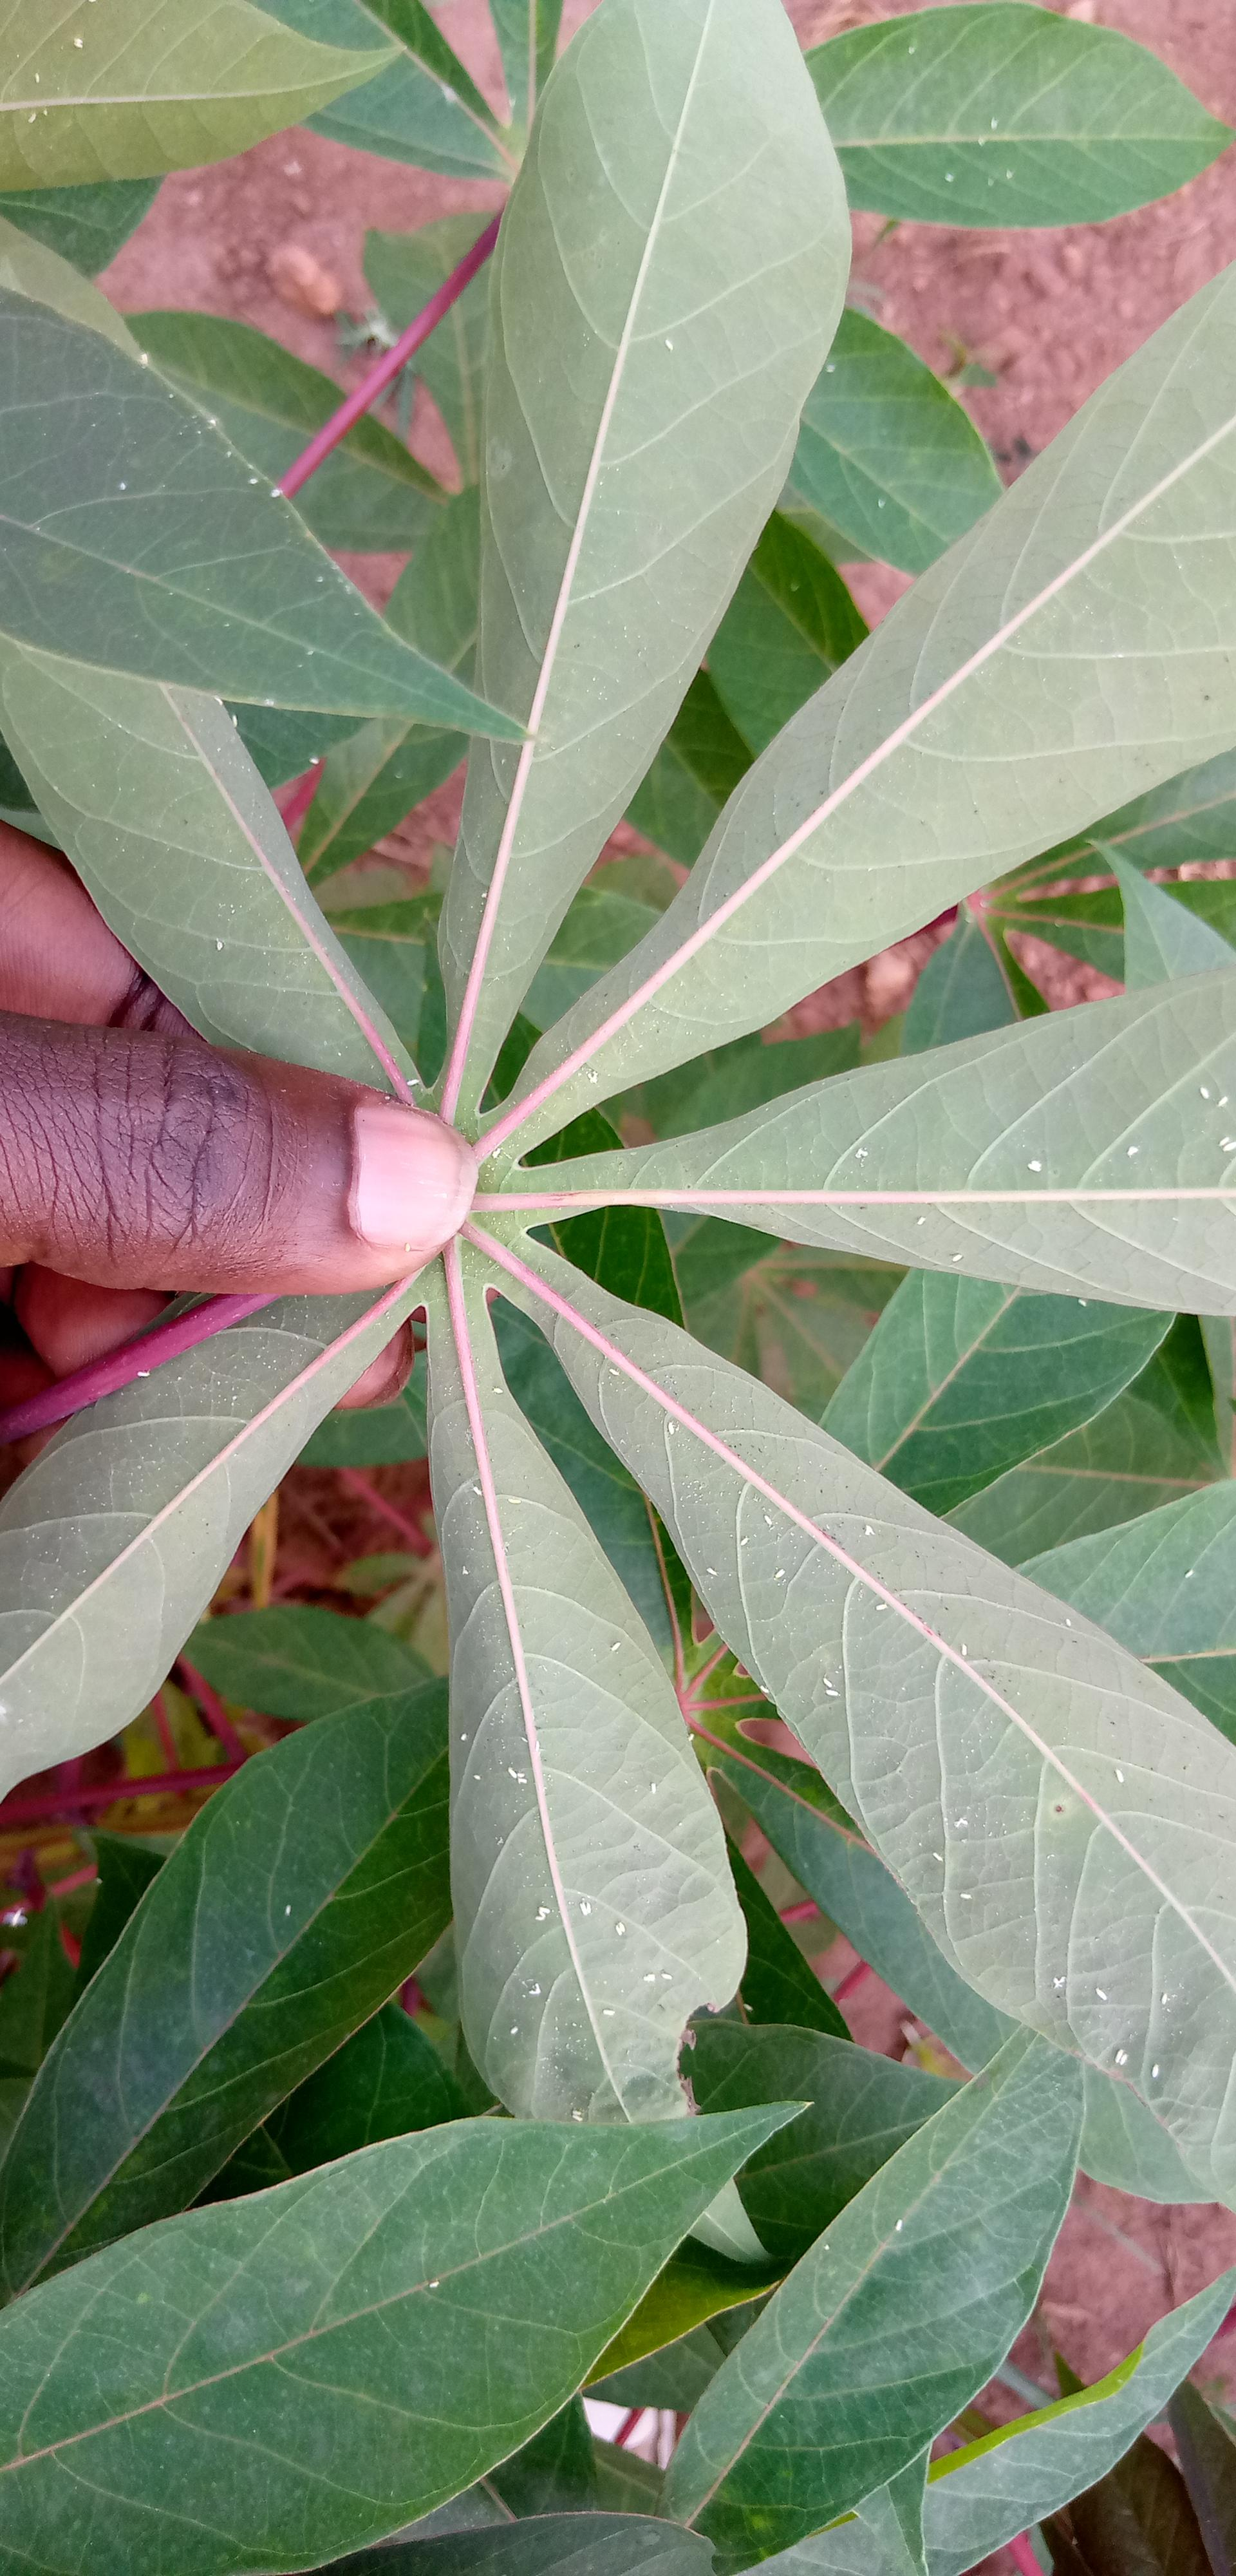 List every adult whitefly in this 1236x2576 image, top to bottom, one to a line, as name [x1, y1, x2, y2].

whitefly [662, 337, 679, 356]
whitefly [405, 1077, 423, 1088]
whitefly [1199, 1084, 1210, 1102]
whitefly [1217, 1094, 1228, 1109]
whitefly [1217, 1135, 1230, 1145]
whitefly [1222, 1140, 1235, 1153]
whitefly [1127, 1144, 1139, 1159]
whitefly [854, 1147, 870, 1162]
whitefly [1026, 1159, 1042, 1173]
whitefly [915, 1214, 926, 1227]
whitefly [951, 1252, 964, 1264]
whitefly [607, 1367, 621, 1379]
whitefly [136, 1371, 151, 1379]
whitefly [491, 1385, 503, 1396]
whitefly [666, 1421, 678, 1437]
whitefly [473, 1485, 483, 1498]
whitefly [506, 1496, 522, 1508]
whitefly [763, 1514, 774, 1527]
whitefly [861, 1524, 877, 1537]
whitefly [740, 1534, 751, 1549]
whitefly [704, 1565, 719, 1579]
whitefly [774, 1569, 788, 1580]
whitefly [874, 1602, 890, 1612]
whitefly [1064, 1616, 1073, 1631]
whitefly [608, 1638, 623, 1656]
whitefly [960, 1640, 969, 1660]
whitefly [821, 1676, 837, 1689]
whitefly [823, 1689, 844, 1698]
whitefly [460, 1732, 469, 1745]
whitefly [533, 1739, 543, 1753]
whitefly [1114, 1765, 1127, 1786]
whitefly [508, 1766, 516, 1779]
whitefly [514, 1770, 532, 1787]
whitefly [472, 1773, 487, 1783]
whitefly [646, 1781, 662, 1795]
whitefly [951, 1816, 971, 1828]
whitefly [931, 1850, 947, 1864]
whitefly [957, 1891, 974, 1903]
whitefly [578, 1900, 594, 1917]
whitefly [537, 1905, 552, 1917]
whitefly [532, 1914, 544, 1924]
whitefly [612, 1922, 630, 1938]
whitefly [660, 1971, 673, 1982]
whitefly [640, 1972, 657, 1984]
whitefly [1051, 1974, 1066, 1993]
whitefly [527, 1982, 544, 1998]
whitefly [1094, 1985, 1111, 2002]
whitefly [1161, 1991, 1170, 2009]
whitefly [600, 2007, 618, 2019]
whitefly [509, 2024, 519, 2037]
whitefly [1114, 2049, 1121, 2063]
whitefly [1120, 2051, 1129, 2068]
whitefly [1150, 2062, 1163, 2080]
whitefly [569, 2107, 586, 2125]